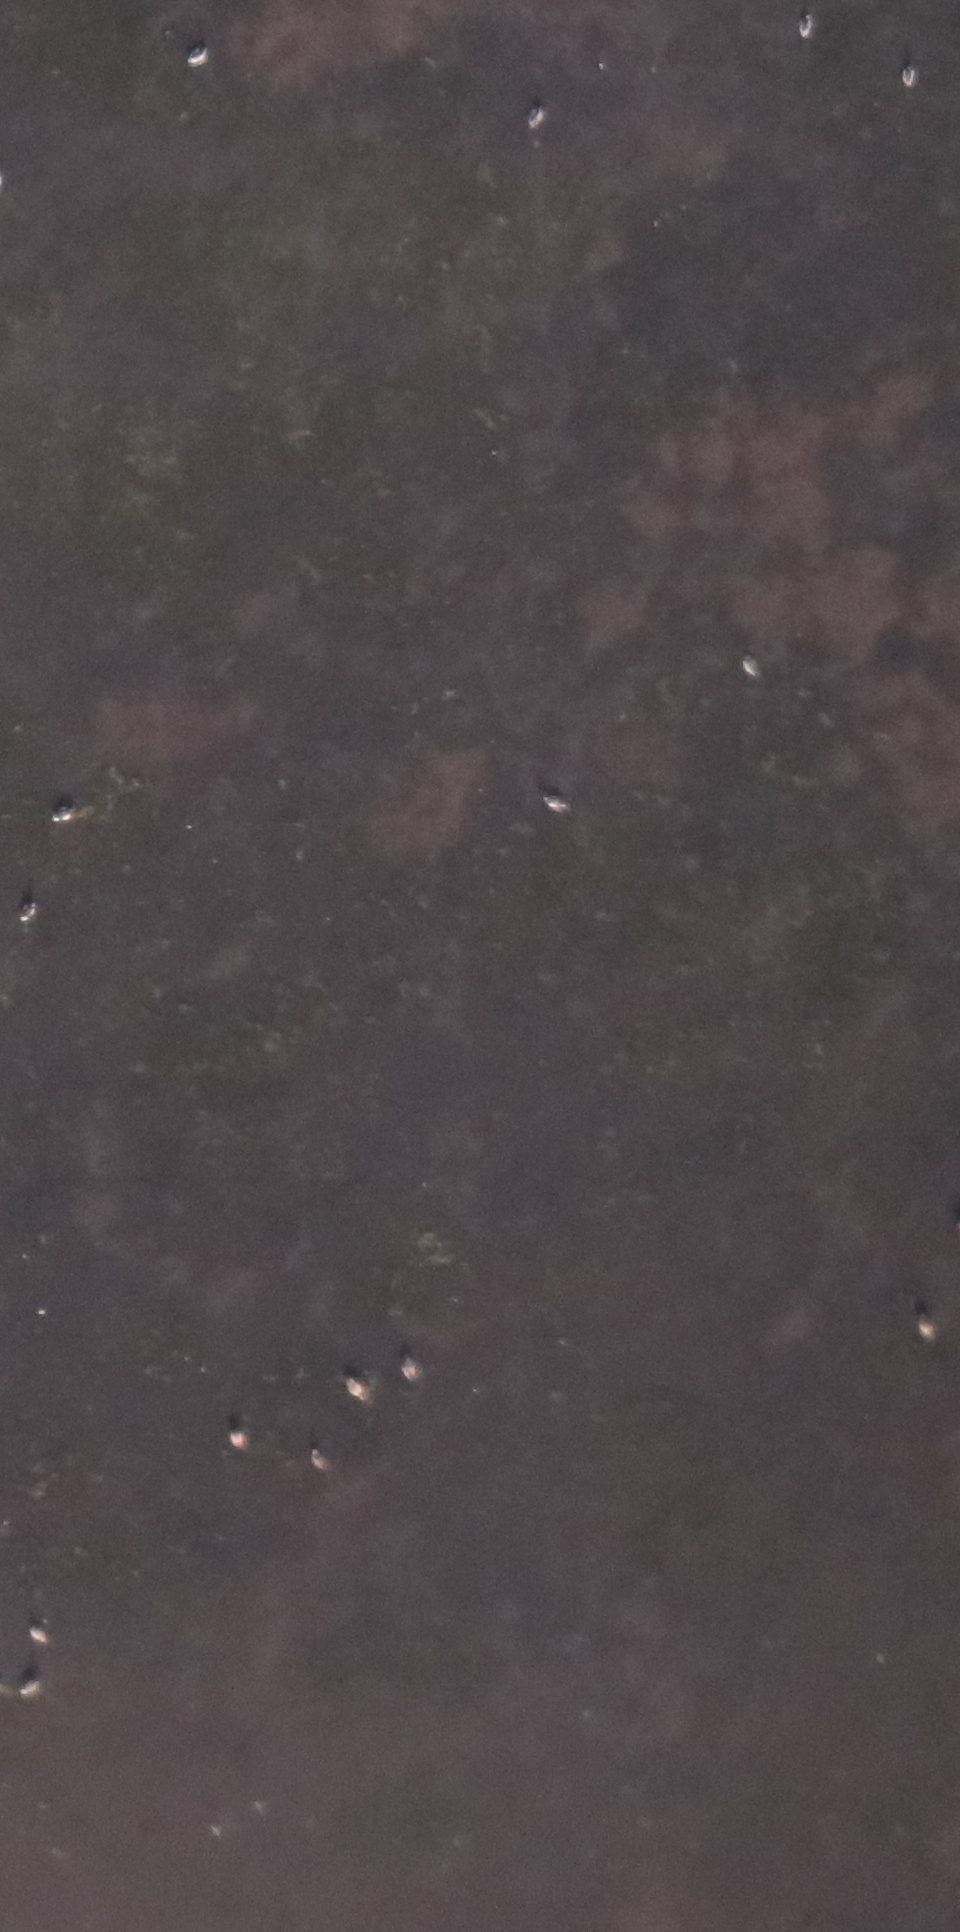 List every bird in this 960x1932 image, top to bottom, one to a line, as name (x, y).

brant (795, 17)
brant (196, 59)
brant (912, 72)
brant (535, 120)
brant (751, 665)
brant (555, 801)
brant (62, 813)
brant (29, 910)
Canada goose (925, 1328)
Canada goose (407, 1367)
Canada goose (359, 1386)
Canada goose (239, 1436)
Canada goose (320, 1459)
Canada goose (41, 1633)
Canada goose (32, 1689)